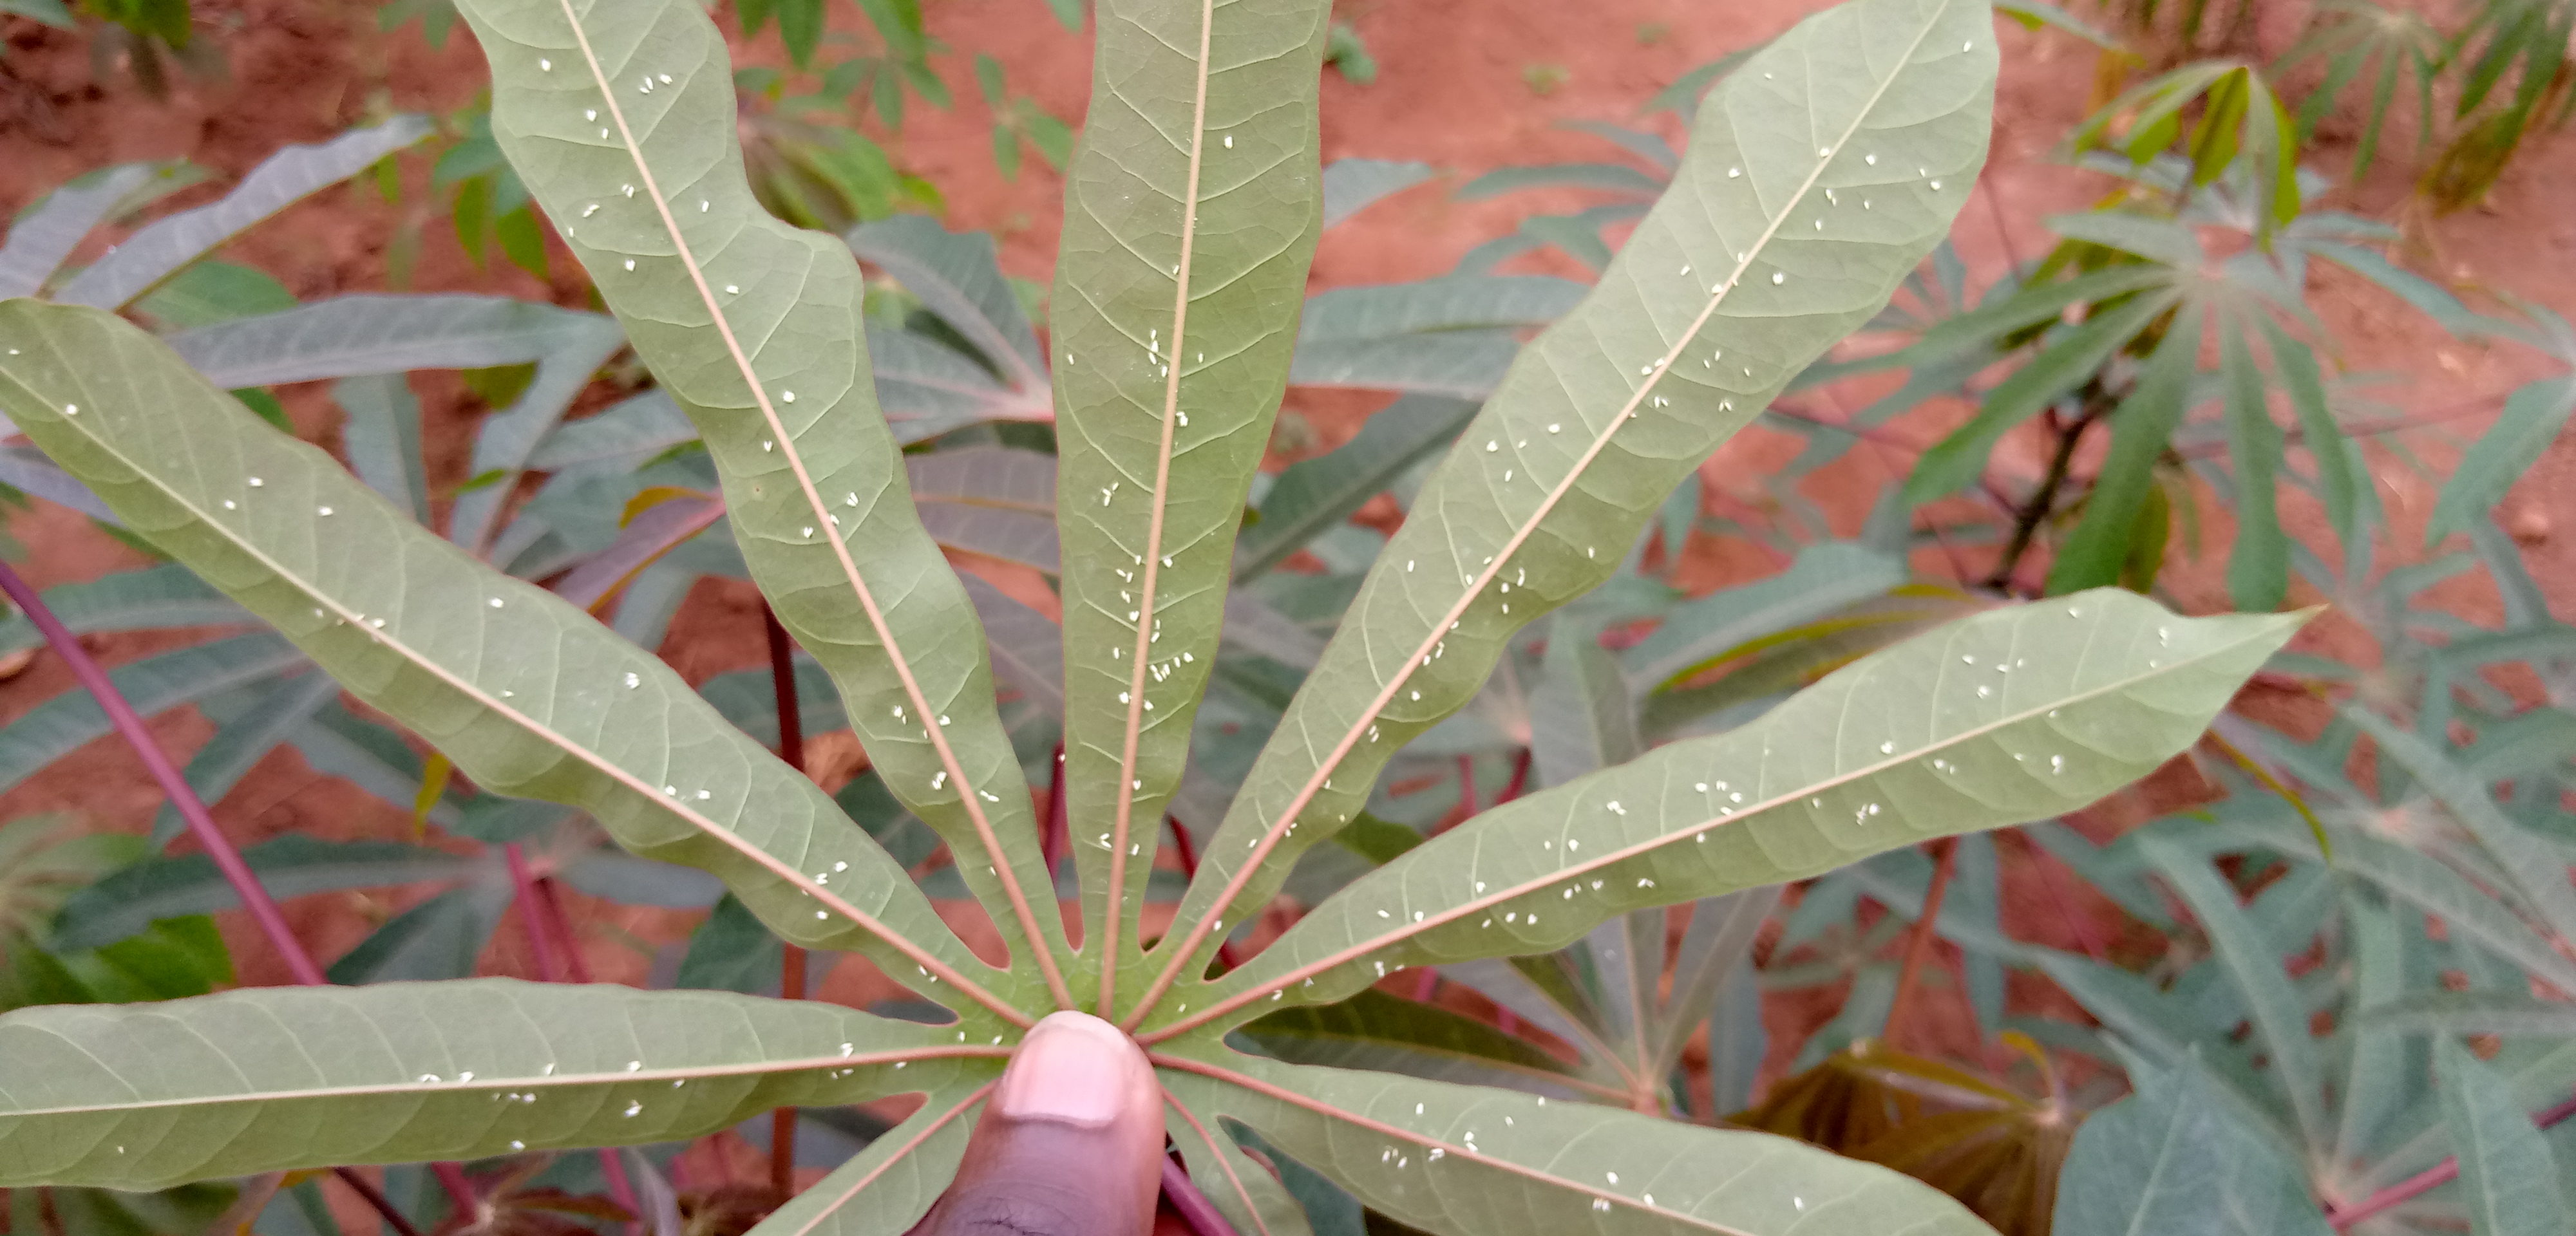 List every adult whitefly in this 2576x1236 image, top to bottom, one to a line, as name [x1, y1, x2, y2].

whitefly [1960, 38, 1974, 56]
whitefly [540, 57, 556, 73]
whitefly [657, 71, 675, 86]
whitefly [644, 75, 656, 91]
whitefly [638, 86, 651, 95]
whitefly [586, 108, 598, 124]
whitefly [599, 126, 611, 142]
whitefly [1228, 135, 1234, 151]
whitefly [1224, 136, 1228, 149]
whitefly [1870, 153, 1877, 165]
whitefly [1864, 155, 1872, 166]
whitefly [627, 184, 636, 199]
whitefly [1824, 188, 1833, 200]
whitefly [1831, 196, 1838, 208]
whitefly [699, 198, 710, 215]
whitefly [1862, 200, 1871, 213]
whitefly [589, 203, 601, 211]
whitefly [582, 210, 594, 219]
whitefly [1814, 219, 1823, 233]
whitefly [567, 225, 578, 241]
whitefly [1736, 250, 1746, 265]
whitefly [624, 257, 637, 274]
whitefly [1678, 261, 1692, 279]
whitefly [1171, 263, 1180, 277]
whitefly [1769, 269, 1786, 290]
whitefly [1768, 271, 1789, 286]
whitefly [1708, 279, 1725, 299]
whitefly [1709, 282, 1725, 297]
whitefly [726, 284, 741, 291]
whitefly [726, 288, 740, 296]
whitefly [1150, 328, 1158, 341]
whitefly [1150, 340, 1160, 353]
whitefly [1712, 349, 1723, 364]
whitefly [1197, 351, 1205, 365]
whitefly [1148, 351, 1159, 366]
whitefly [1066, 353, 1077, 366]
whitefly [1653, 355, 1667, 369]
whitefly [1701, 358, 1712, 370]
whitefly [1637, 363, 1653, 379]
whitefly [1160, 364, 1169, 379]
whitefly [1637, 366, 1654, 377]
whitefly [1743, 366, 1752, 379]
whitefly [783, 390, 796, 398]
whitefly [1653, 395, 1660, 409]
whitefly [782, 396, 794, 404]
whitefly [1661, 398, 1670, 408]
whitefly [1723, 400, 1733, 413]
whitefly [1718, 400, 1723, 414]
whitefly [1174, 411, 1186, 417]
whitefly [1180, 415, 1186, 428]
whitefly [1184, 416, 1189, 427]
whitefly [1549, 423, 1560, 429]
whitefly [1551, 427, 1561, 435]
whitefly [760, 437, 775, 454]
whitefly [1485, 440, 1495, 453]
whitefly [1492, 445, 1499, 453]
whitefly [1502, 468, 1515, 484]
whitefly [1111, 480, 1120, 492]
whitefly [1101, 488, 1112, 496]
whitefly [849, 491, 859, 504]
whitefly [1103, 495, 1113, 509]
whitefly [846, 498, 857, 508]
whitefly [829, 512, 841, 527]
whitefly [803, 525, 809, 539]
whitefly [807, 526, 815, 539]
whitefly [1586, 545, 1596, 561]
whitefly [1134, 553, 1142, 568]
whitefly [1161, 555, 1175, 569]
whitefly [1481, 556, 1494, 566]
whitefly [1159, 557, 1176, 570]
whitefly [1405, 558, 1415, 574]
whitefly [1114, 568, 1126, 577]
whitefly [1127, 570, 1133, 585]
whitefly [1464, 573, 1475, 587]
whitefly [1516, 576, 1527, 589]
whitefly [1498, 581, 1512, 595]
whitefly [1121, 589, 1126, 601]
whitefly [1126, 592, 1133, 606]
whitefly [1501, 604, 1513, 617]
whitefly [1133, 609, 1141, 624]
whitefly [1129, 610, 1135, 623]
whitefly [1154, 617, 1163, 630]
whitefly [1449, 620, 1460, 631]
whitefly [1149, 630, 1162, 645]
whitefly [1113, 645, 1121, 661]
whitefly [1434, 648, 1444, 660]
whitefly [1184, 651, 1195, 662]
whitefly [1421, 652, 1434, 667]
whitefly [1182, 655, 1190, 664]
whitefly [1173, 655, 1182, 670]
whitefly [1163, 662, 1172, 676]
whitefly [1149, 663, 1157, 672]
whitefly [627, 671, 641, 678]
whitefly [1154, 671, 1164, 684]
whitefly [627, 678, 641, 686]
whitefly [630, 682, 642, 691]
whitefly [1409, 689, 1424, 705]
whitefly [1124, 691, 1130, 706]
whitefly [1118, 693, 1125, 705]
whitefly [1145, 701, 1156, 710]
whitefly [893, 703, 903, 718]
whitefly [1144, 703, 1150, 712]
whitefly [938, 712, 954, 728]
whitefly [1367, 725, 1378, 737]
whitefly [1370, 731, 1381, 744]
whitefly [1879, 744, 1892, 756]
whitefly [940, 771, 947, 782]
whitefly [1322, 777, 1333, 791]
whitefly [1137, 778, 1144, 791]
whitefly [936, 778, 943, 791]
whitefly [1132, 779, 1137, 792]
whitefly [1715, 779, 1721, 792]
whitefly [931, 780, 938, 791]
whitefly [1720, 780, 1727, 792]
whitefly [1692, 782, 1709, 795]
whitefly [699, 789, 711, 795]
whitefly [979, 789, 989, 798]
whitefly [1731, 791, 1743, 799]
whitefly [697, 794, 712, 801]
whitefly [987, 794, 1001, 803]
whitefly [1728, 795, 1740, 804]
whitefly [1719, 805, 1734, 816]
whitefly [1098, 832, 1112, 841]
whitefly [1246, 836, 1260, 850]
whitefly [1100, 840, 1113, 850]
whitefly [1130, 841, 1141, 857]
whitefly [834, 860, 846, 868]
whitefly [837, 864, 849, 874]
whitefly [815, 871, 829, 879]
whitefly [1636, 877, 1647, 889]
whitefly [815, 879, 829, 886]
whitefly [1475, 880, 1482, 894]
whitefly [1562, 886, 1574, 901]
whitefly [1376, 908, 1392, 921]
whitefly [1504, 910, 1519, 926]
whitefly [815, 911, 830, 916]
whitefly [817, 914, 828, 921]
whitefly [1481, 917, 1494, 932]
whitefly [918, 964, 929, 977]
whitefly [958, 1029, 967, 1044]
whitefly [990, 1033, 1005, 1046]
whitefly [840, 1041, 855, 1049]
whitefly [1536, 1094, 1547, 1108]
whitefly [1414, 1100, 1426, 1117]
whitefly [1504, 1115, 1515, 1128]
whitefly [1462, 1129, 1476, 1141]
whitefly [1466, 1142, 1480, 1153]
whitefly [1428, 1147, 1445, 1154]
whitefly [1381, 1149, 1391, 1165]
whitefly [1396, 1156, 1408, 1170]
whitefly [1610, 1170, 1620, 1183]
whitefly [1606, 1170, 1614, 1185]
whitefly [1642, 1193, 1657, 1207]